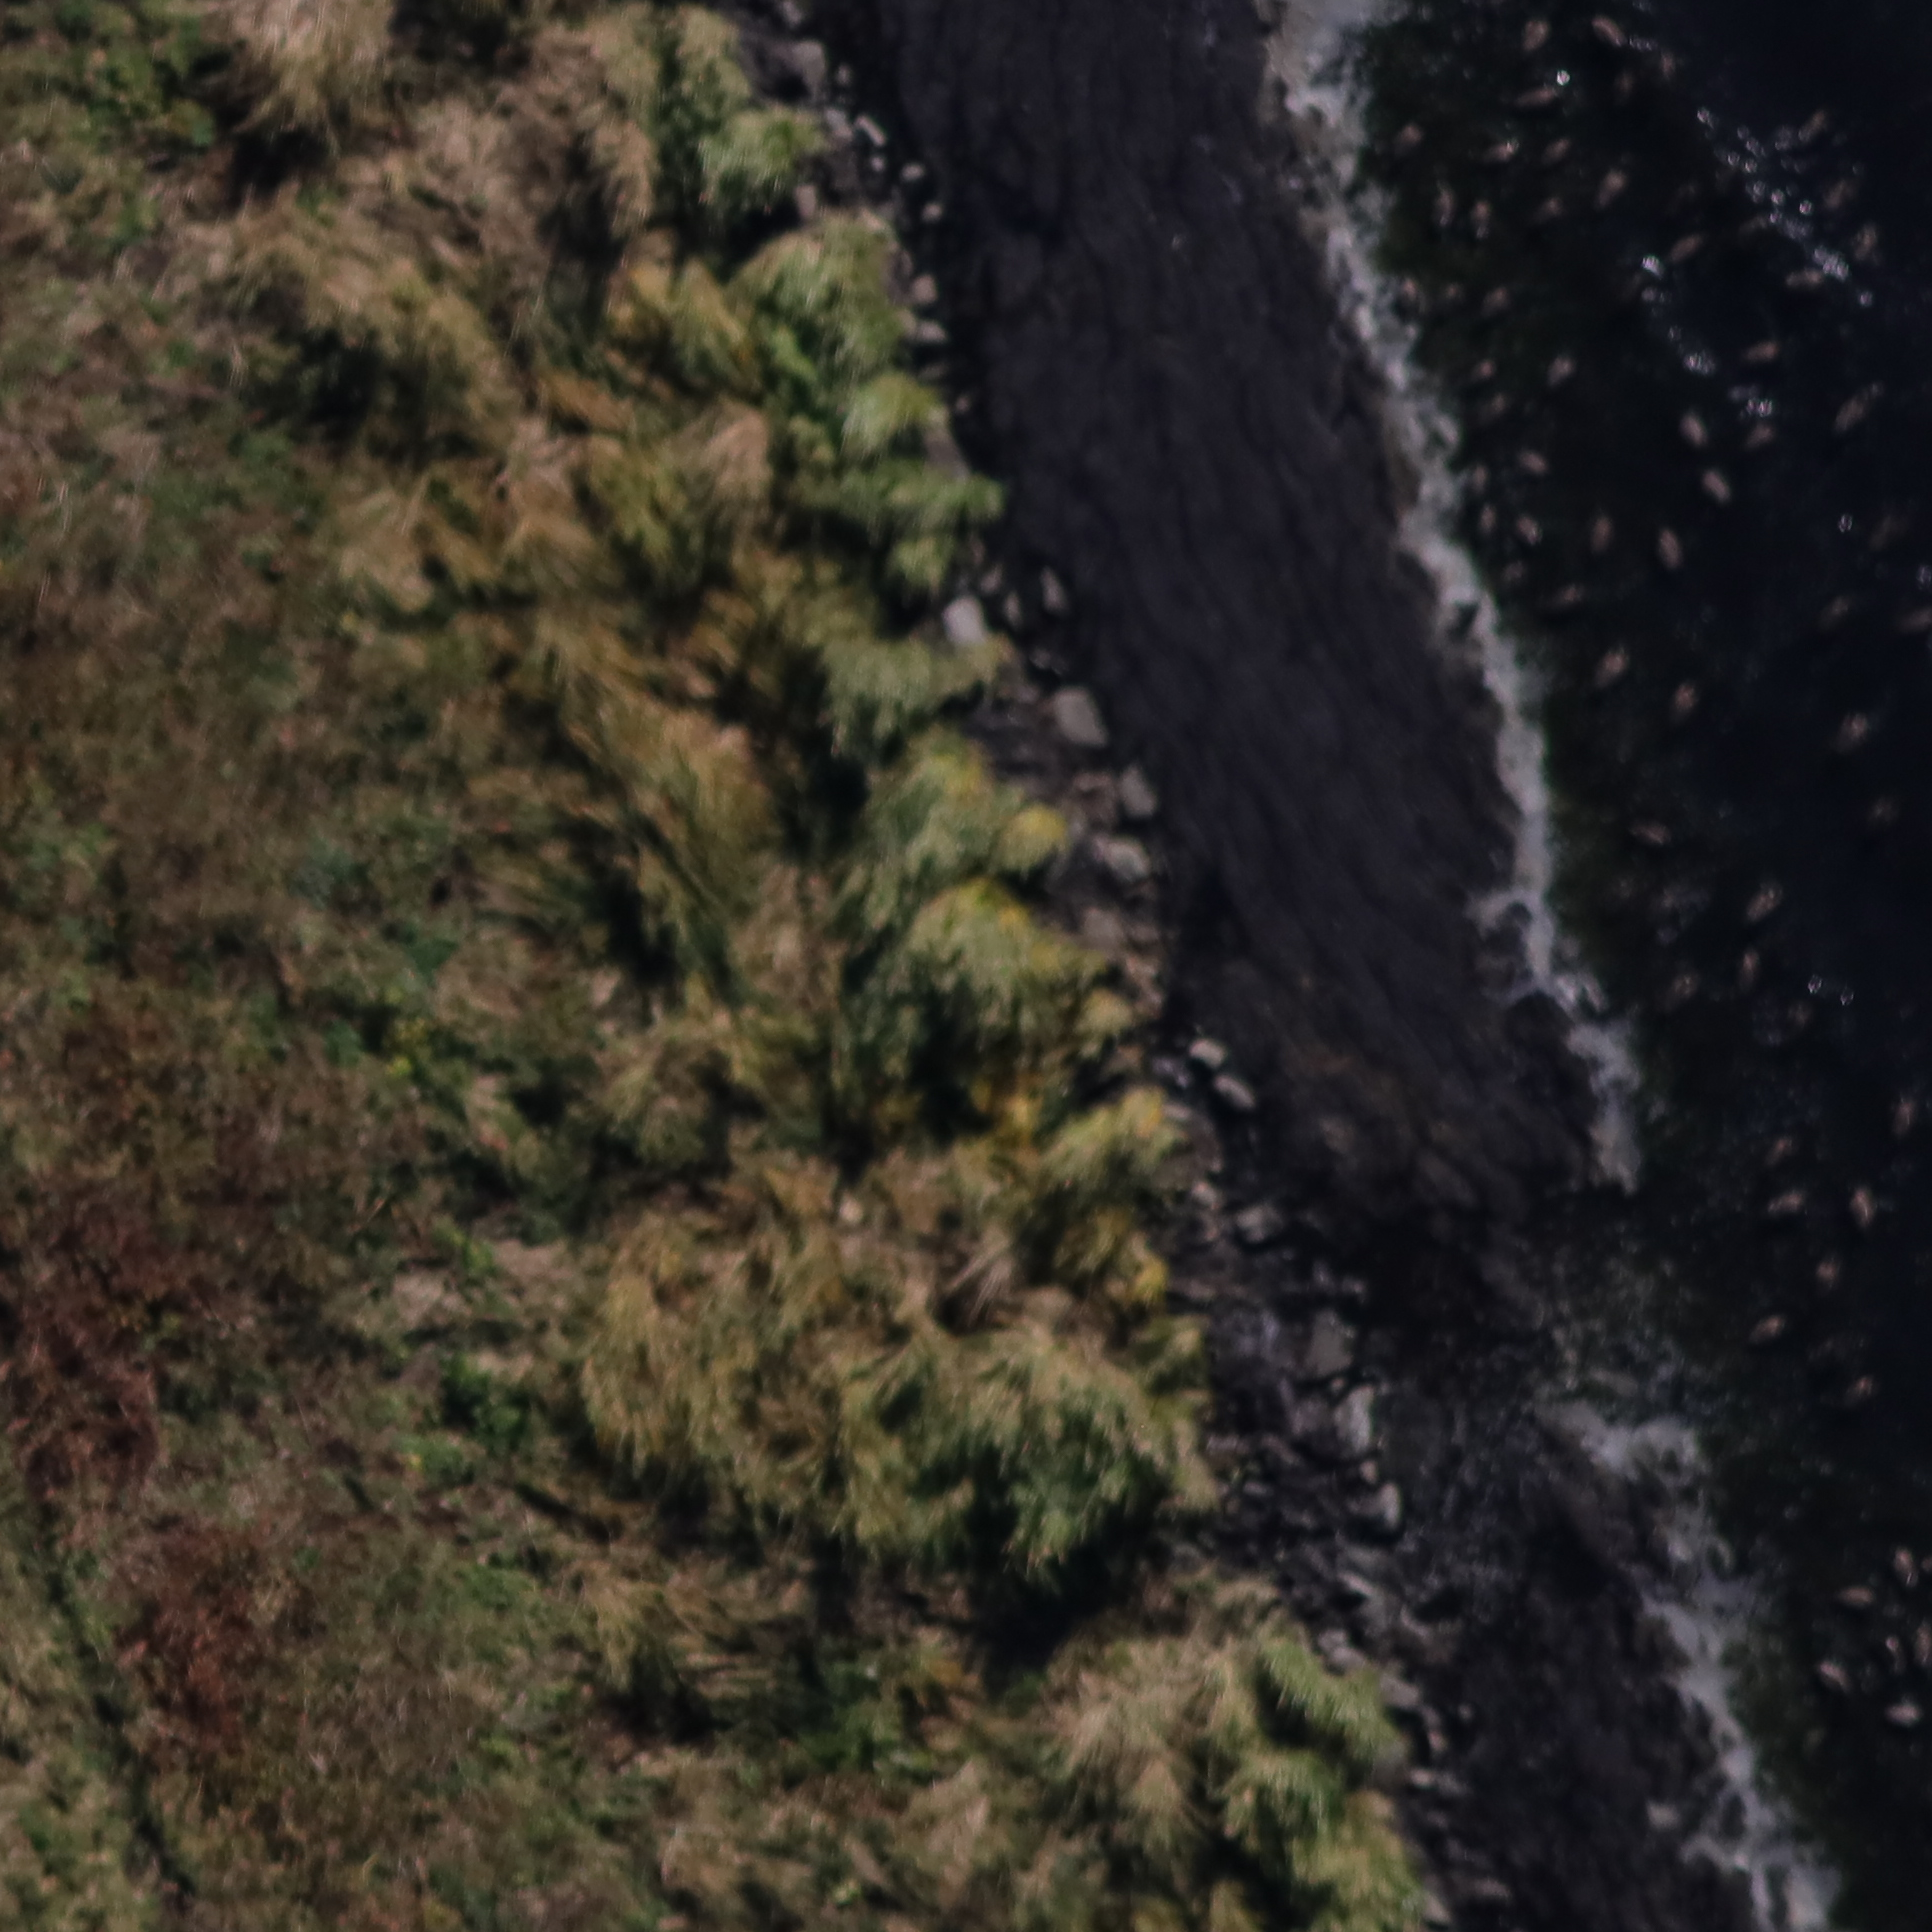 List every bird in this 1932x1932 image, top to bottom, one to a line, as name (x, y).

Canada goose (1606, 27)
Canada goose (1534, 39)
Canada goose (1671, 64)
Canada goose (1622, 82)
Canada goose (1544, 93)
Canada goose (1817, 124)
Canada goose (1404, 140)
Canada goose (1551, 150)
Canada goose (1490, 157)
Canada goose (1726, 183)
Canada goose (1615, 186)
Canada goose (1846, 197)
Canada goose (1682, 200)
Canada goose (1444, 210)
Canada goose (1479, 212)
Canada goose (1544, 214)
Canada goose (1750, 236)
Canada goose (1862, 242)
Canada goose (1684, 244)
Canada goose (1807, 281)
Canada goose (1630, 288)
Canada goose (1404, 296)
Canada goose (1446, 297)
Canada goose (1492, 299)
Canada goose (1764, 351)
Canada goose (1562, 374)
Canada goose (1477, 376)
Canada goose (1494, 413)
Canada goose (1846, 418)
Canada goose (1688, 429)
Canada goose (1759, 438)
Canada goose (1528, 460)
Canada goose (1476, 483)
Canada goose (1717, 488)
Canada goose (1488, 521)
Canada goose (1889, 531)
Canada goose (1525, 532)
Canada goose (1605, 532)
Canada goose (1676, 555)
Canada goose (1510, 574)
Canada goose (1562, 598)
Canada goose (1835, 606)
Canada goose (1918, 616)
Canada goose (1611, 669)
Canada goose (1685, 706)
Canada goose (1853, 730)
Canada goose (1882, 807)
Canada goose (1648, 833)
Canada goose (1765, 897)
Canada goose (1754, 973)
Canada goose (1678, 991)
Canada goose (1797, 1019)
Canada goose (1903, 1120)
Canada goose (1781, 1150)
Canada goose (1790, 1208)
Canada goose (1864, 1211)
Canada goose (1825, 1279)
Canada goose (1768, 1331)
Canada goose (1857, 1393)
Canada goose (1910, 1571)
Canada goose (1857, 1594)
Canada goose (1928, 1642)
Canada goose (1891, 1655)
Canada goose (1833, 1674)
Canada goose (1903, 1716)